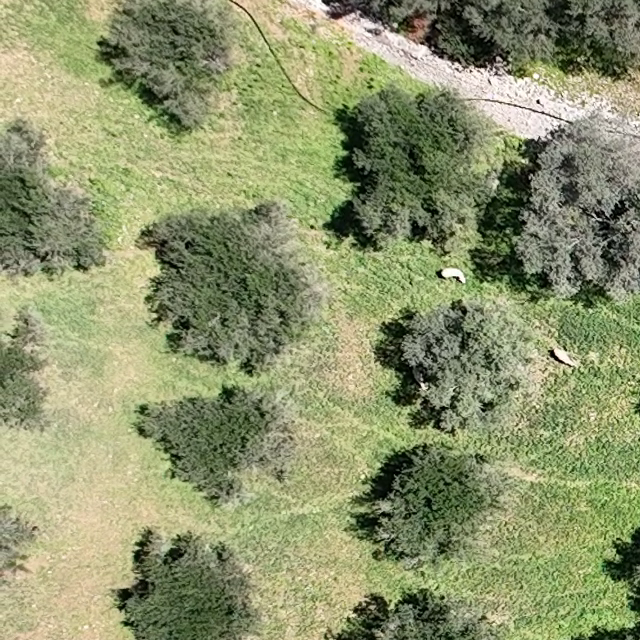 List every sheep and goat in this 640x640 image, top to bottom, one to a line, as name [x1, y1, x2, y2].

sheep [440, 268, 465, 284]
sheep [552, 348, 578, 368]
sheep [412, 366, 429, 390]